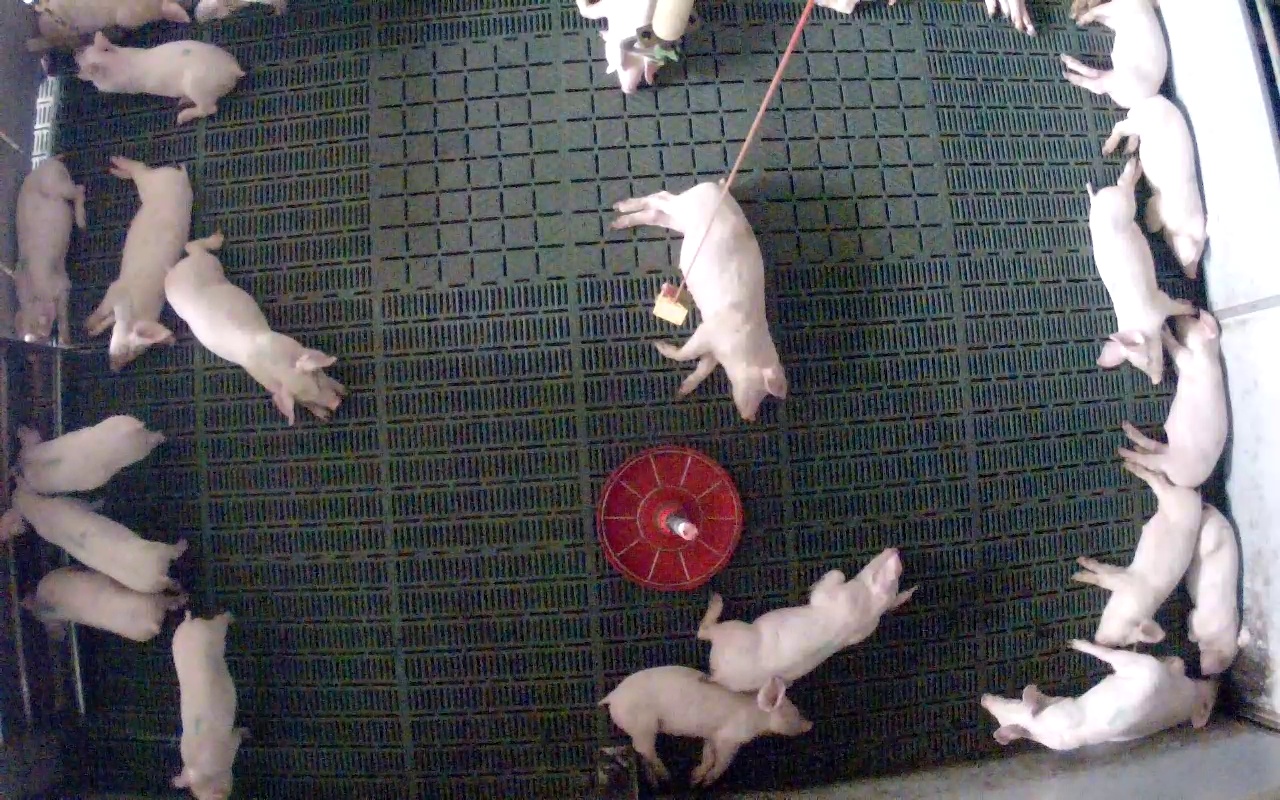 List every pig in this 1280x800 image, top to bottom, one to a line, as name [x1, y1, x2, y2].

pig [34, 0, 194, 53]
pig [573, 0, 660, 96]
pig [1061, 1, 1168, 107]
pig [72, 30, 248, 128]
pig [1101, 93, 1210, 283]
pig [14, 149, 89, 350]
pig [82, 153, 195, 373]
pig [1084, 158, 1198, 384]
pig [608, 179, 789, 427]
pig [163, 233, 342, 425]
pig [1115, 310, 1230, 489]
pig [14, 412, 167, 496]
pig [1070, 463, 1202, 650]
pig [3, 474, 189, 597]
pig [1182, 500, 1253, 678]
pig [698, 549, 921, 698]
pig [19, 566, 183, 643]
pig [169, 609, 254, 799]
pig [981, 640, 1174, 753]
pig [1105, 654, 1225, 744]
pig [597, 666, 818, 785]